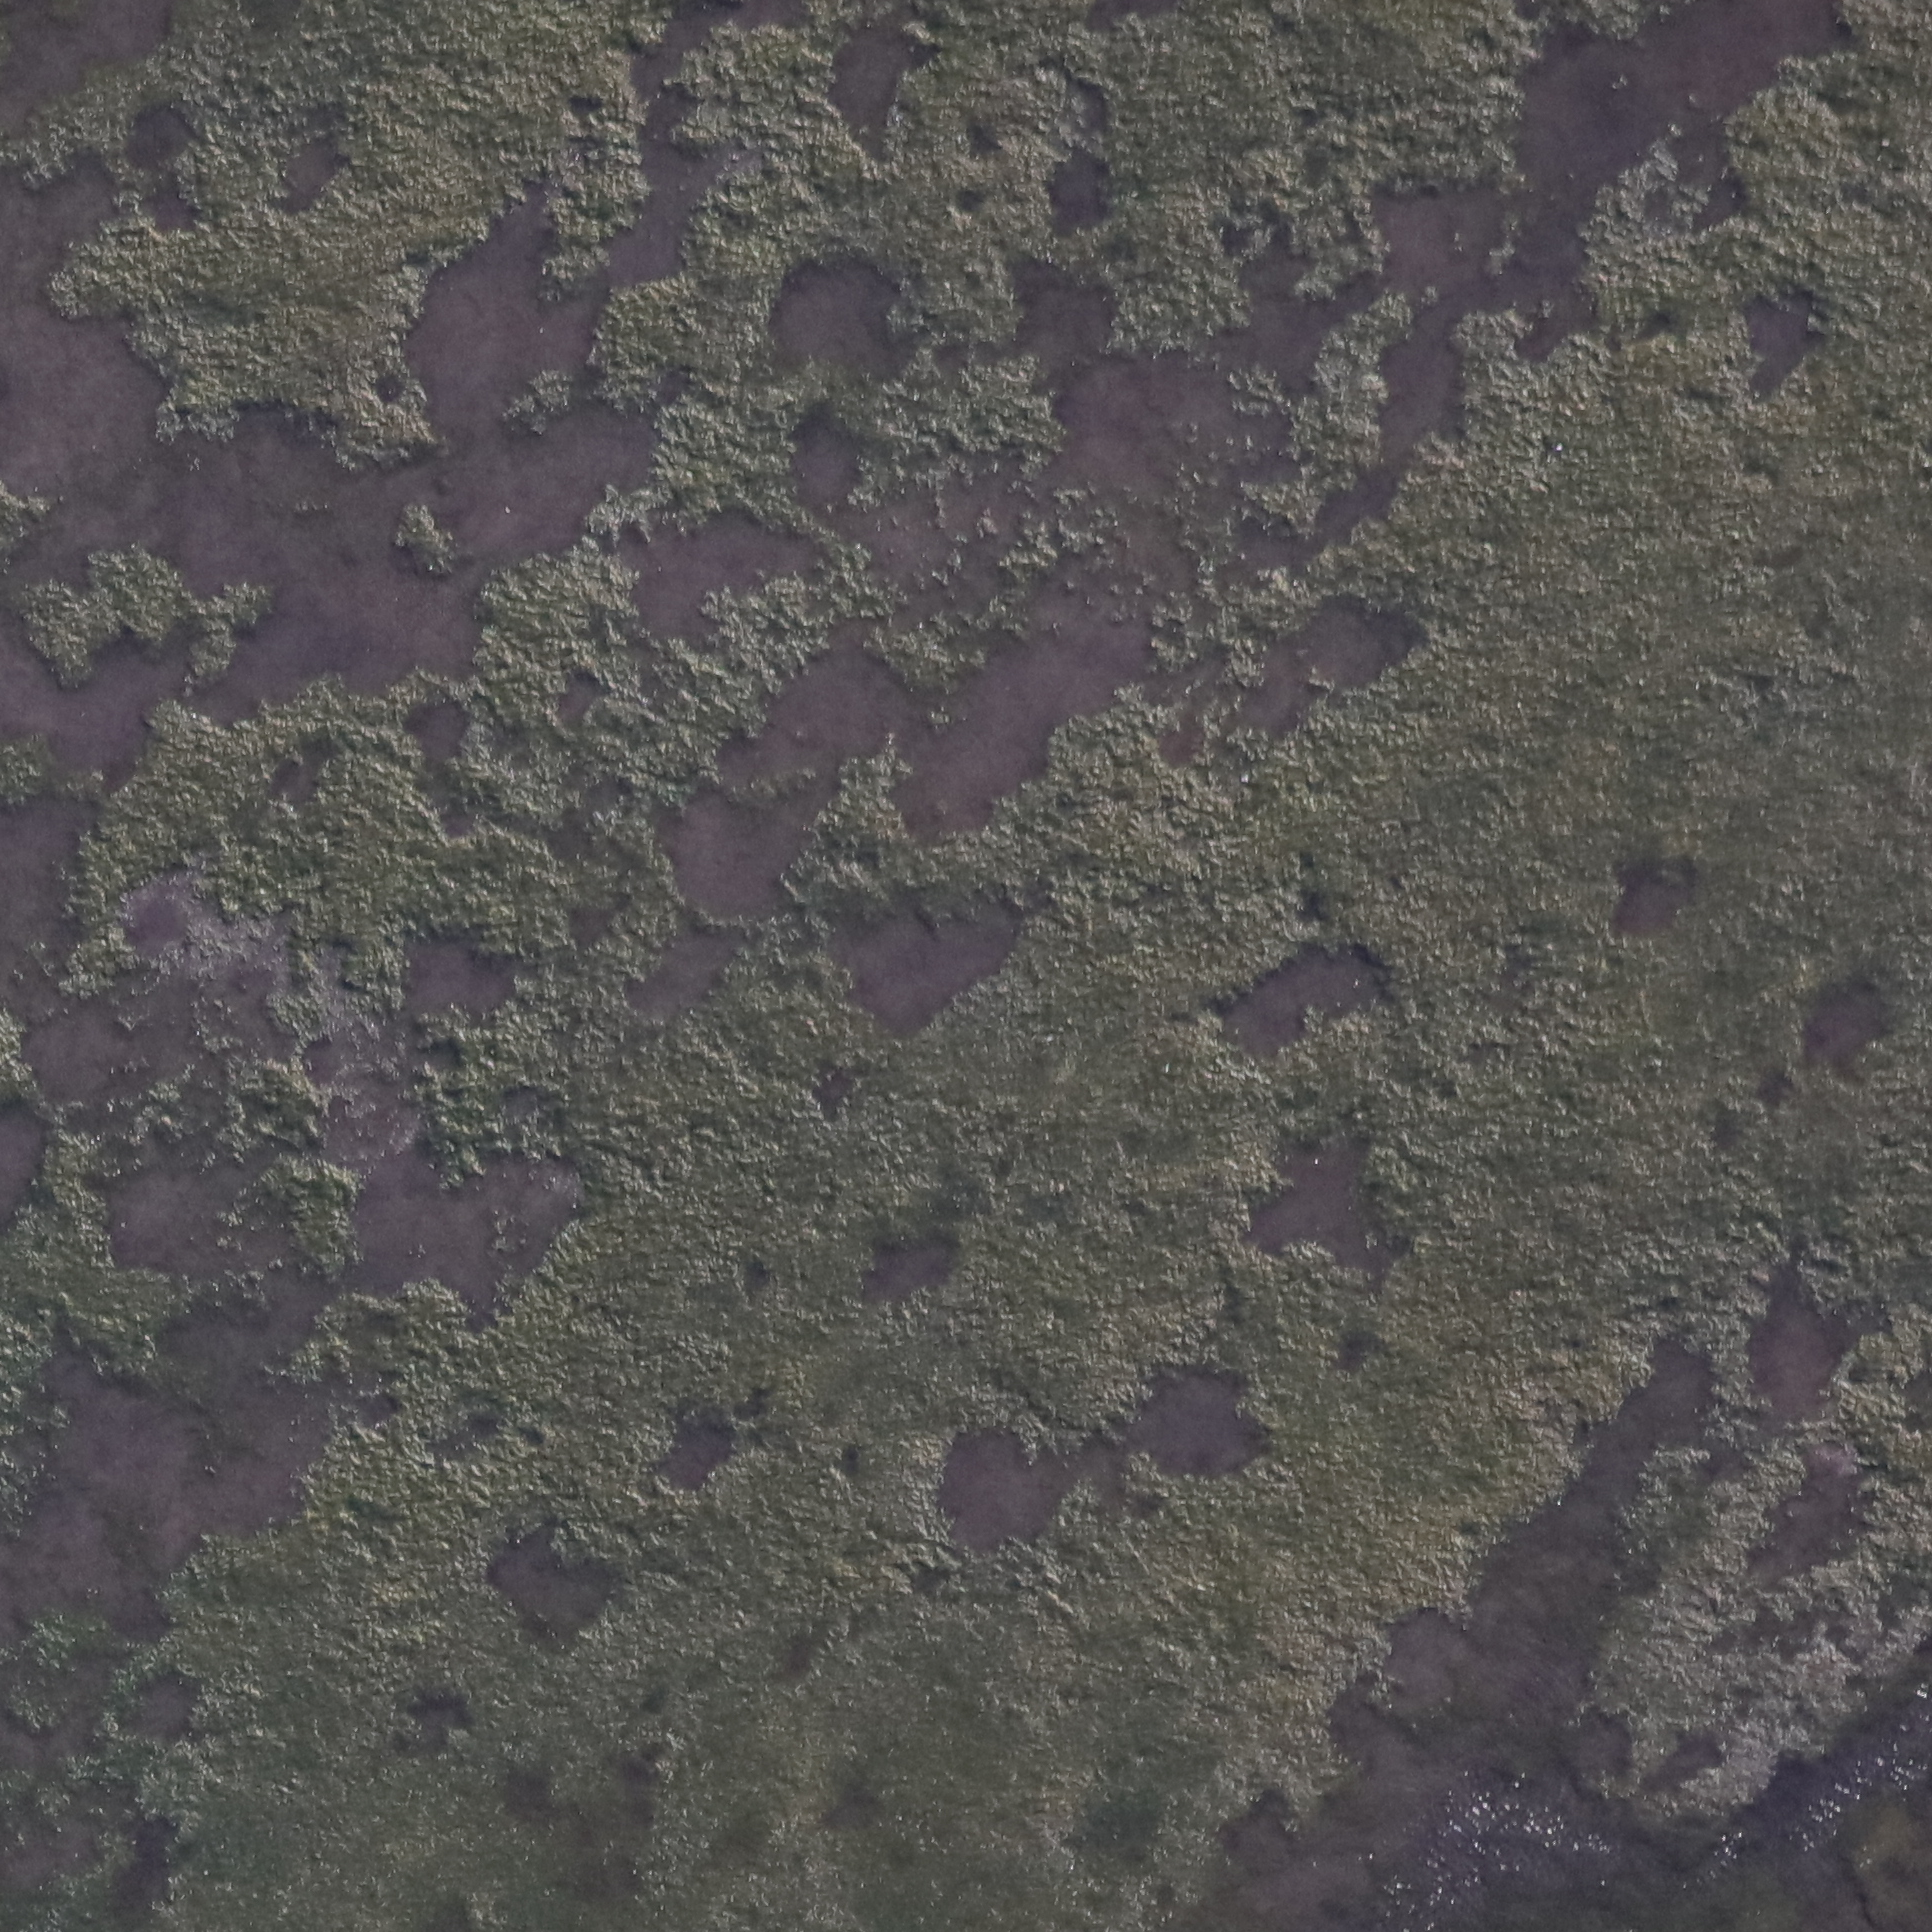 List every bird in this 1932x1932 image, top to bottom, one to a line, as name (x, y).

None